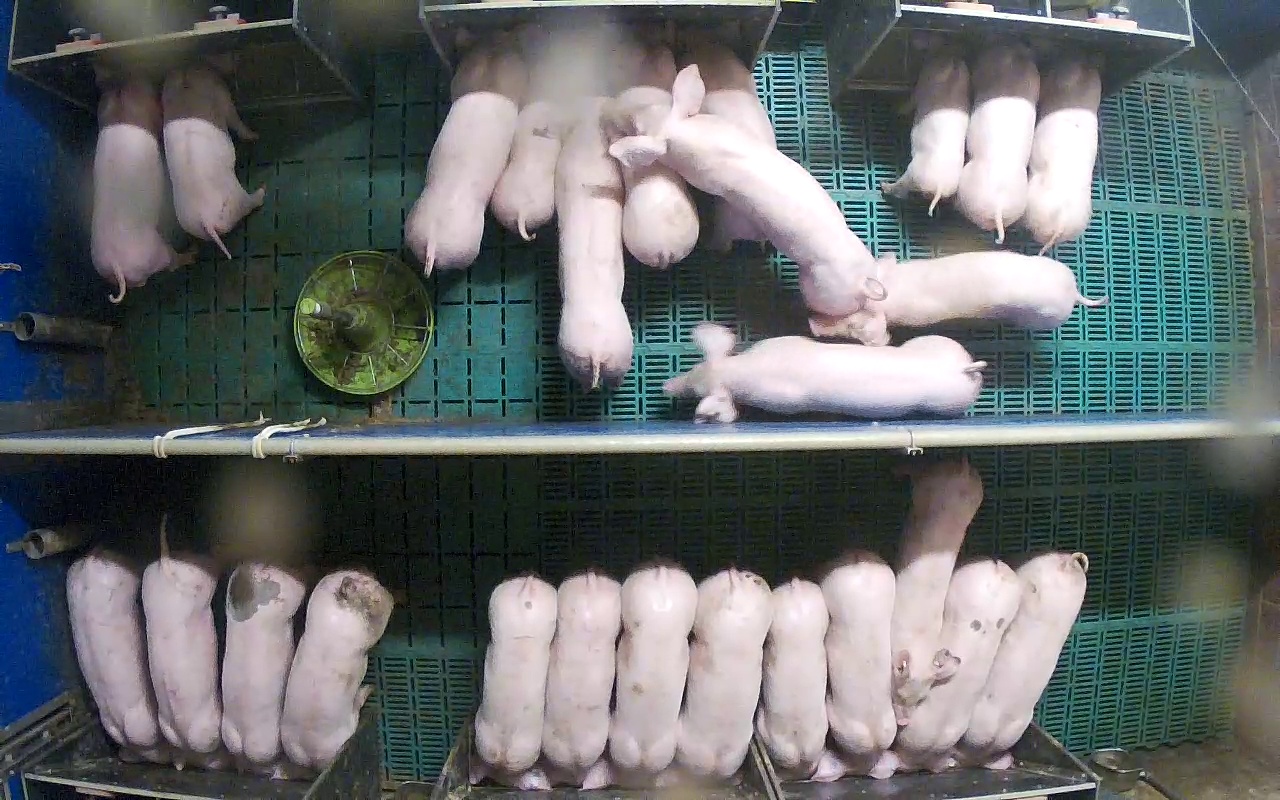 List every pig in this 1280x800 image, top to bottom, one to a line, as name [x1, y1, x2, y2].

pig [597, 19, 700, 272]
pig [663, 19, 778, 253]
pig [490, 21, 597, 244]
pig [403, 26, 532, 281]
pig [881, 29, 971, 216]
pig [951, 33, 1042, 244]
pig [1011, 35, 1107, 256]
pig [161, 50, 267, 262]
pig [91, 58, 199, 306]
pig [600, 64, 891, 318]
pig [531, 95, 635, 394]
pig [807, 250, 1111, 345]
pig [662, 319, 988, 425]
pig [891, 452, 984, 727]
pig [142, 513, 232, 773]
pig [67, 541, 169, 765]
pig [811, 548, 901, 781]
pig [951, 550, 1090, 772]
pig [894, 553, 1022, 775]
pig [221, 555, 318, 780]
pig [582, 560, 697, 791]
pig [655, 562, 769, 788]
pig [272, 566, 407, 783]
pig [541, 567, 623, 791]
pig [467, 569, 558, 792]
pig [754, 575, 832, 780]